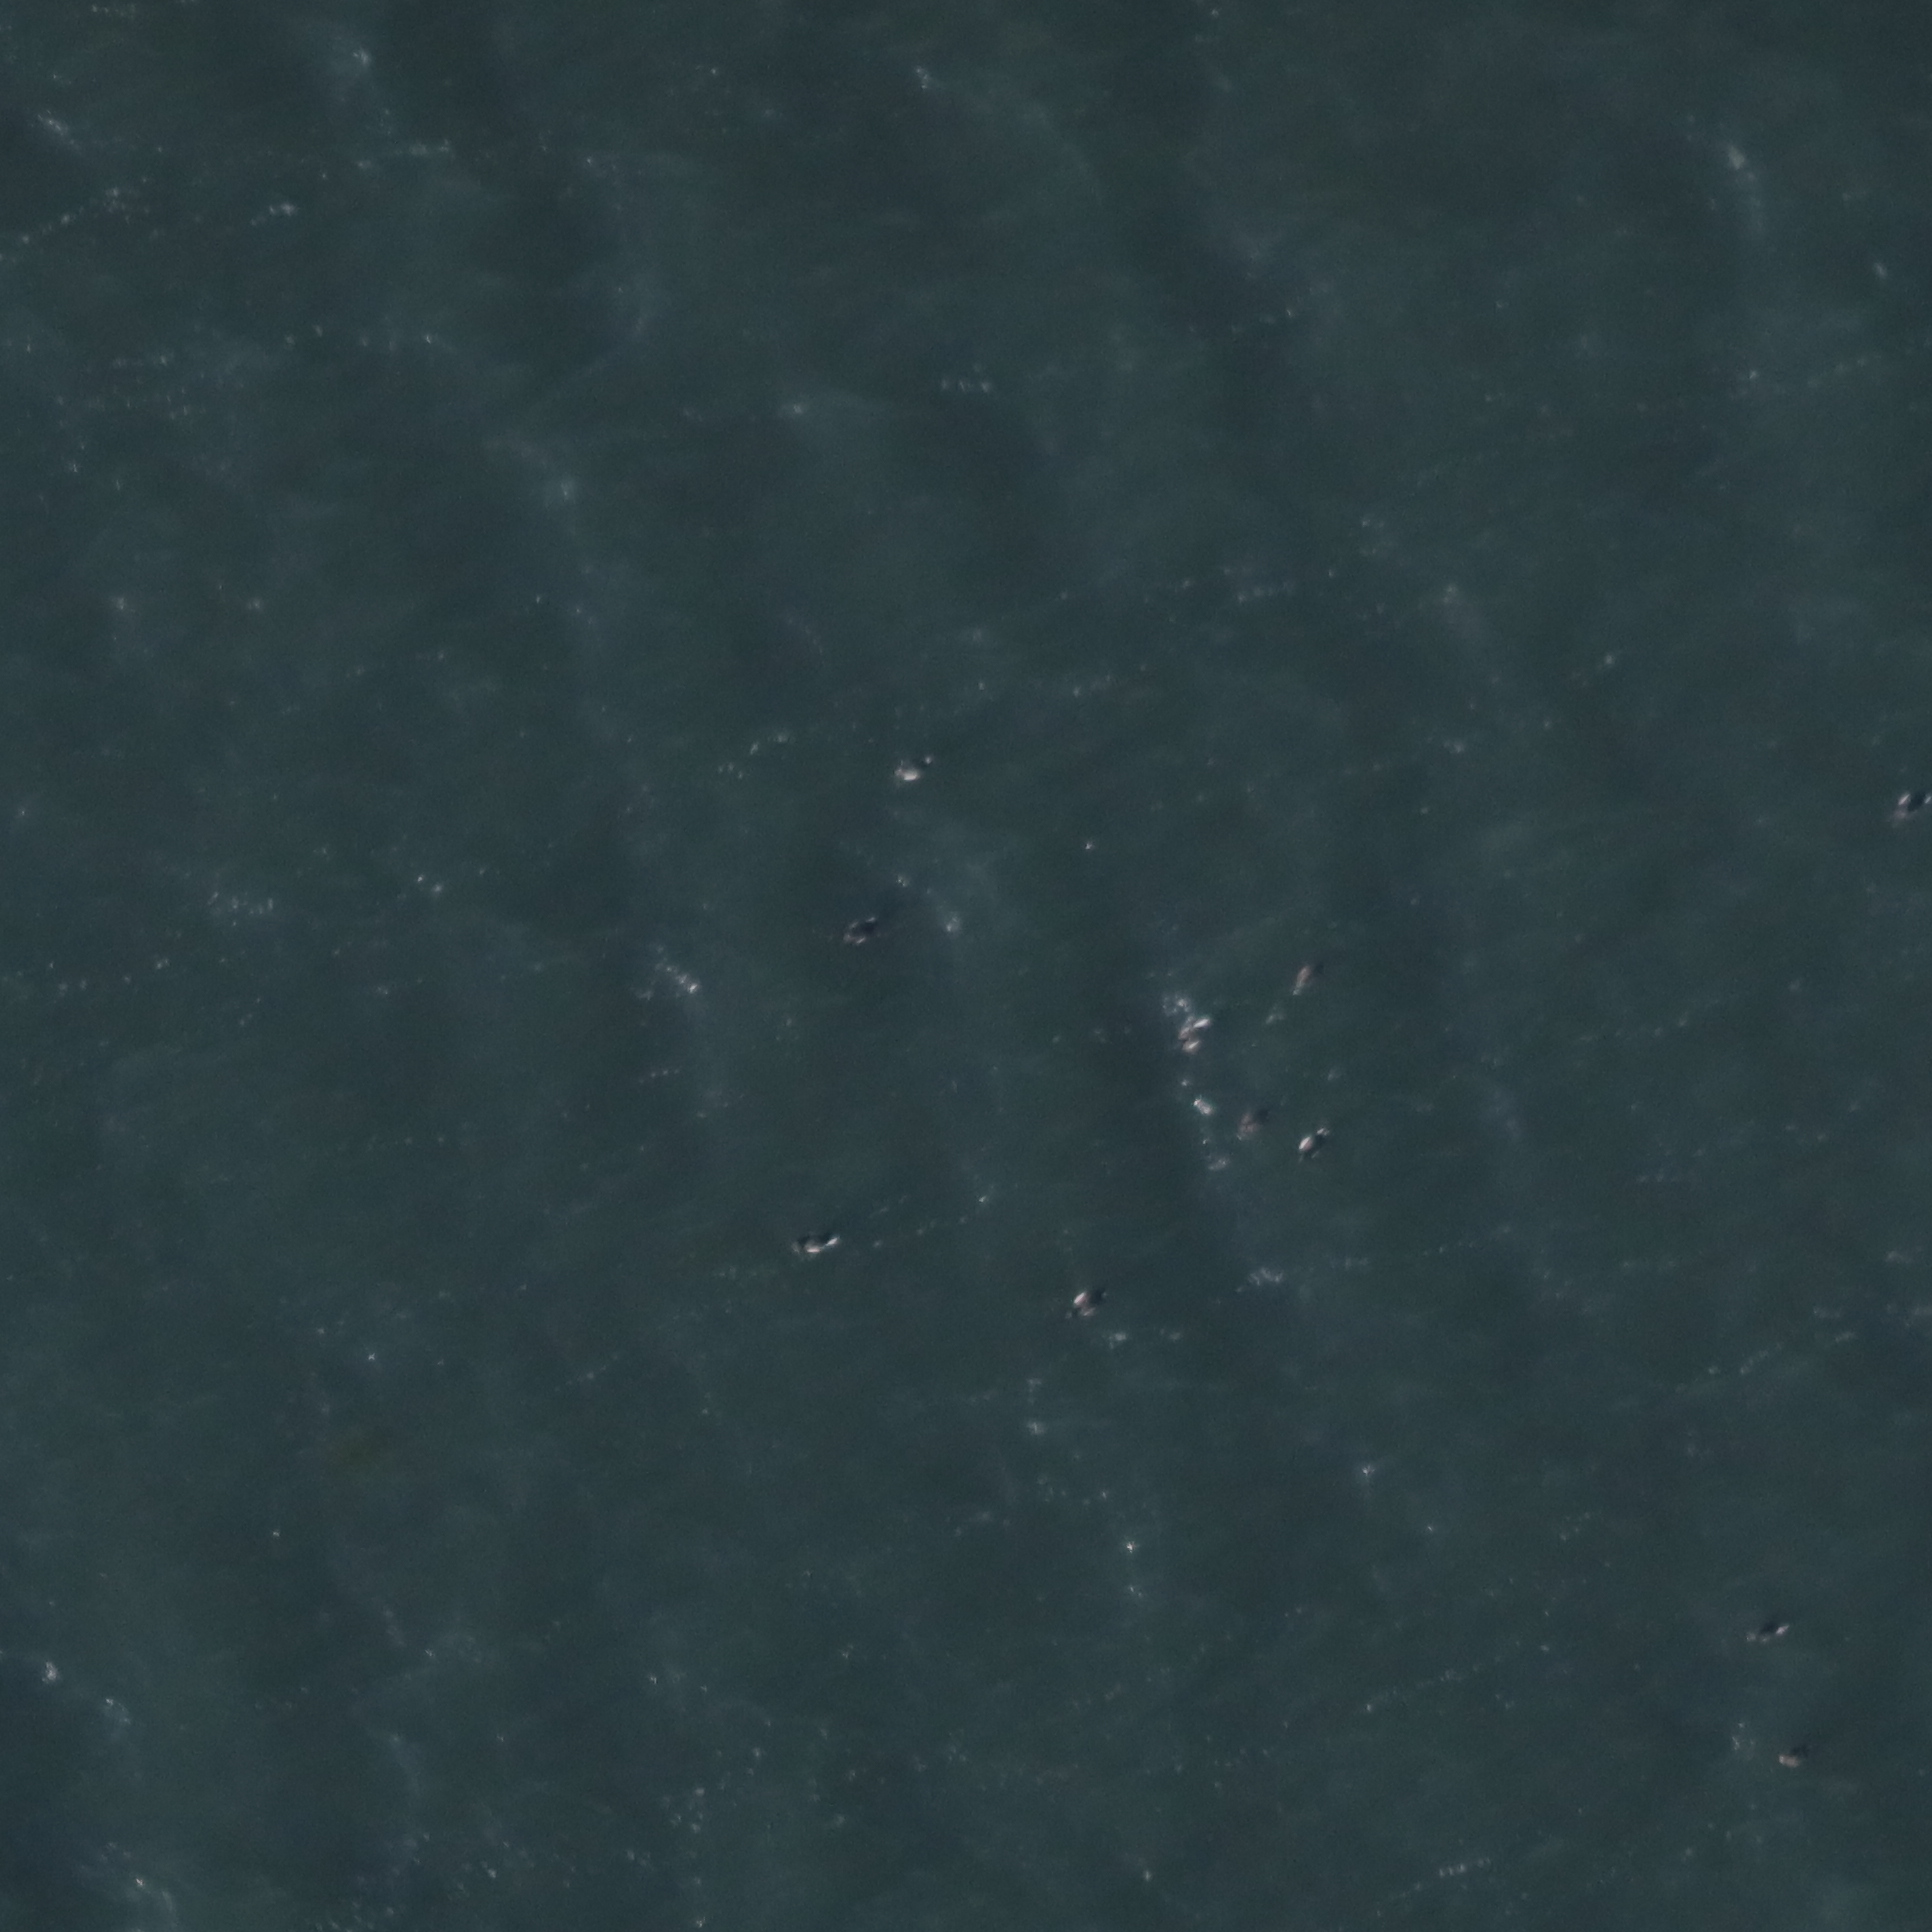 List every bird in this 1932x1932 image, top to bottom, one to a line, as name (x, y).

brant (910, 770)
brant (1916, 802)
brant (857, 931)
brant (1306, 976)
brant (1189, 1034)
brant (1249, 1124)
brant (1312, 1145)
brant (814, 1244)
brant (1085, 1306)
brant (1765, 1630)
brant (1794, 1758)